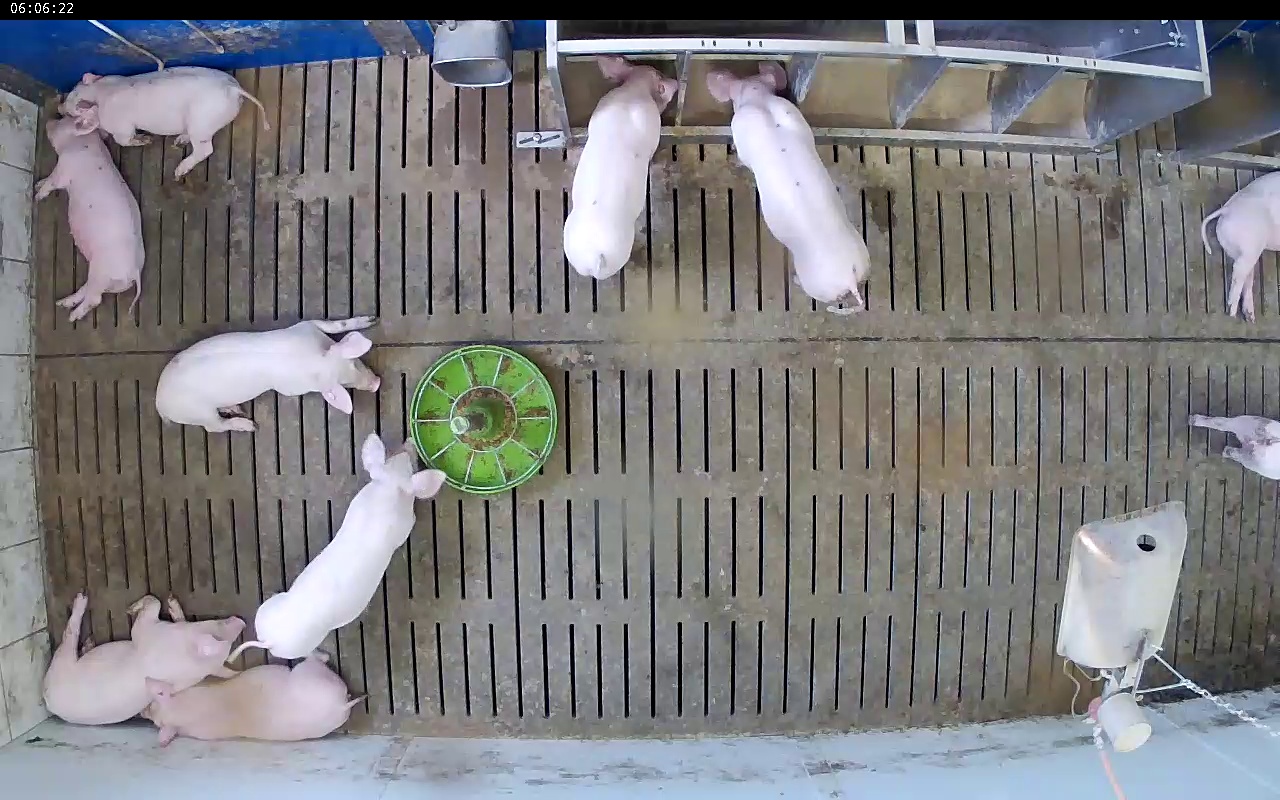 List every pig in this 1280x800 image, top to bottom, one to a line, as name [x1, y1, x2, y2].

pig [561, 56, 679, 281]
pig [704, 58, 875, 315]
pig [57, 65, 273, 179]
pig [34, 105, 147, 323]
pig [1200, 169, 1279, 323]
pig [152, 313, 381, 435]
pig [1188, 411, 1278, 484]
pig [228, 429, 448, 668]
pig [44, 590, 250, 729]
pig [137, 650, 366, 744]